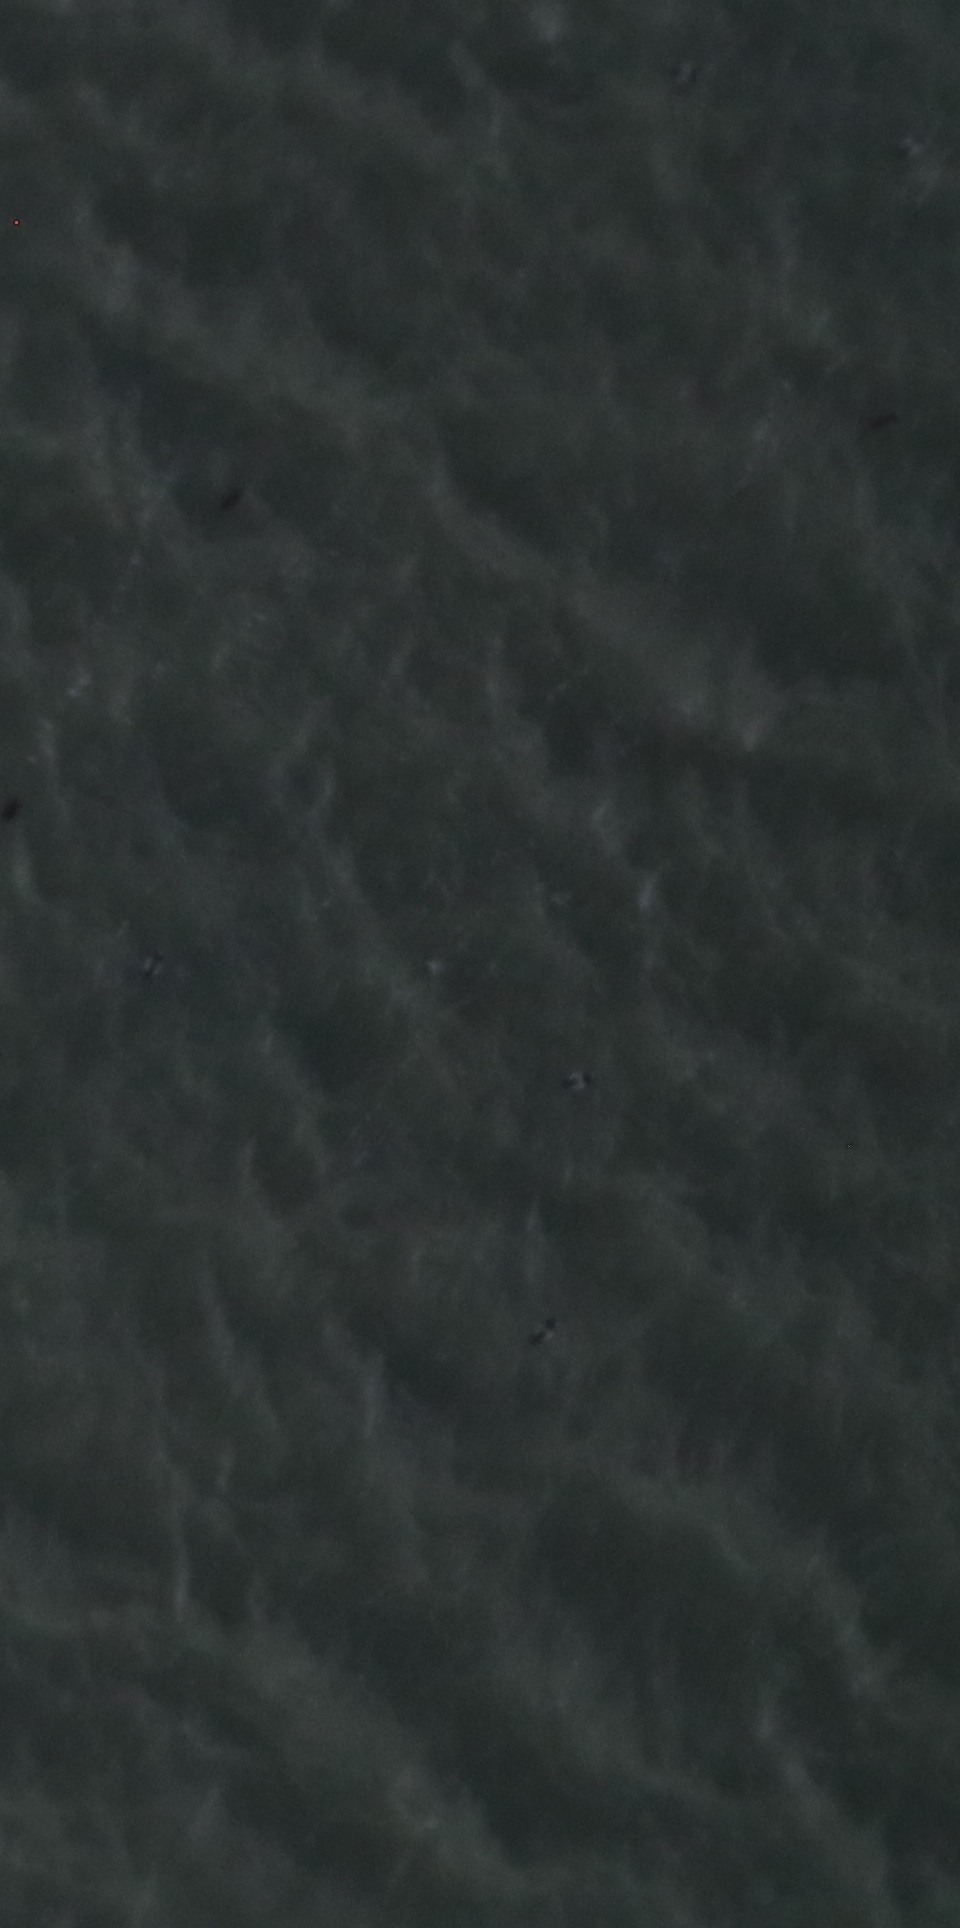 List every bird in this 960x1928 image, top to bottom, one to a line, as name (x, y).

other bird (687, 74)
other bird (906, 148)
other bird (885, 423)
other bird (233, 497)
other bird (14, 811)
other bird (561, 898)
other bird (434, 967)
other bird (156, 971)
other bird (576, 1078)
other bird (543, 1333)